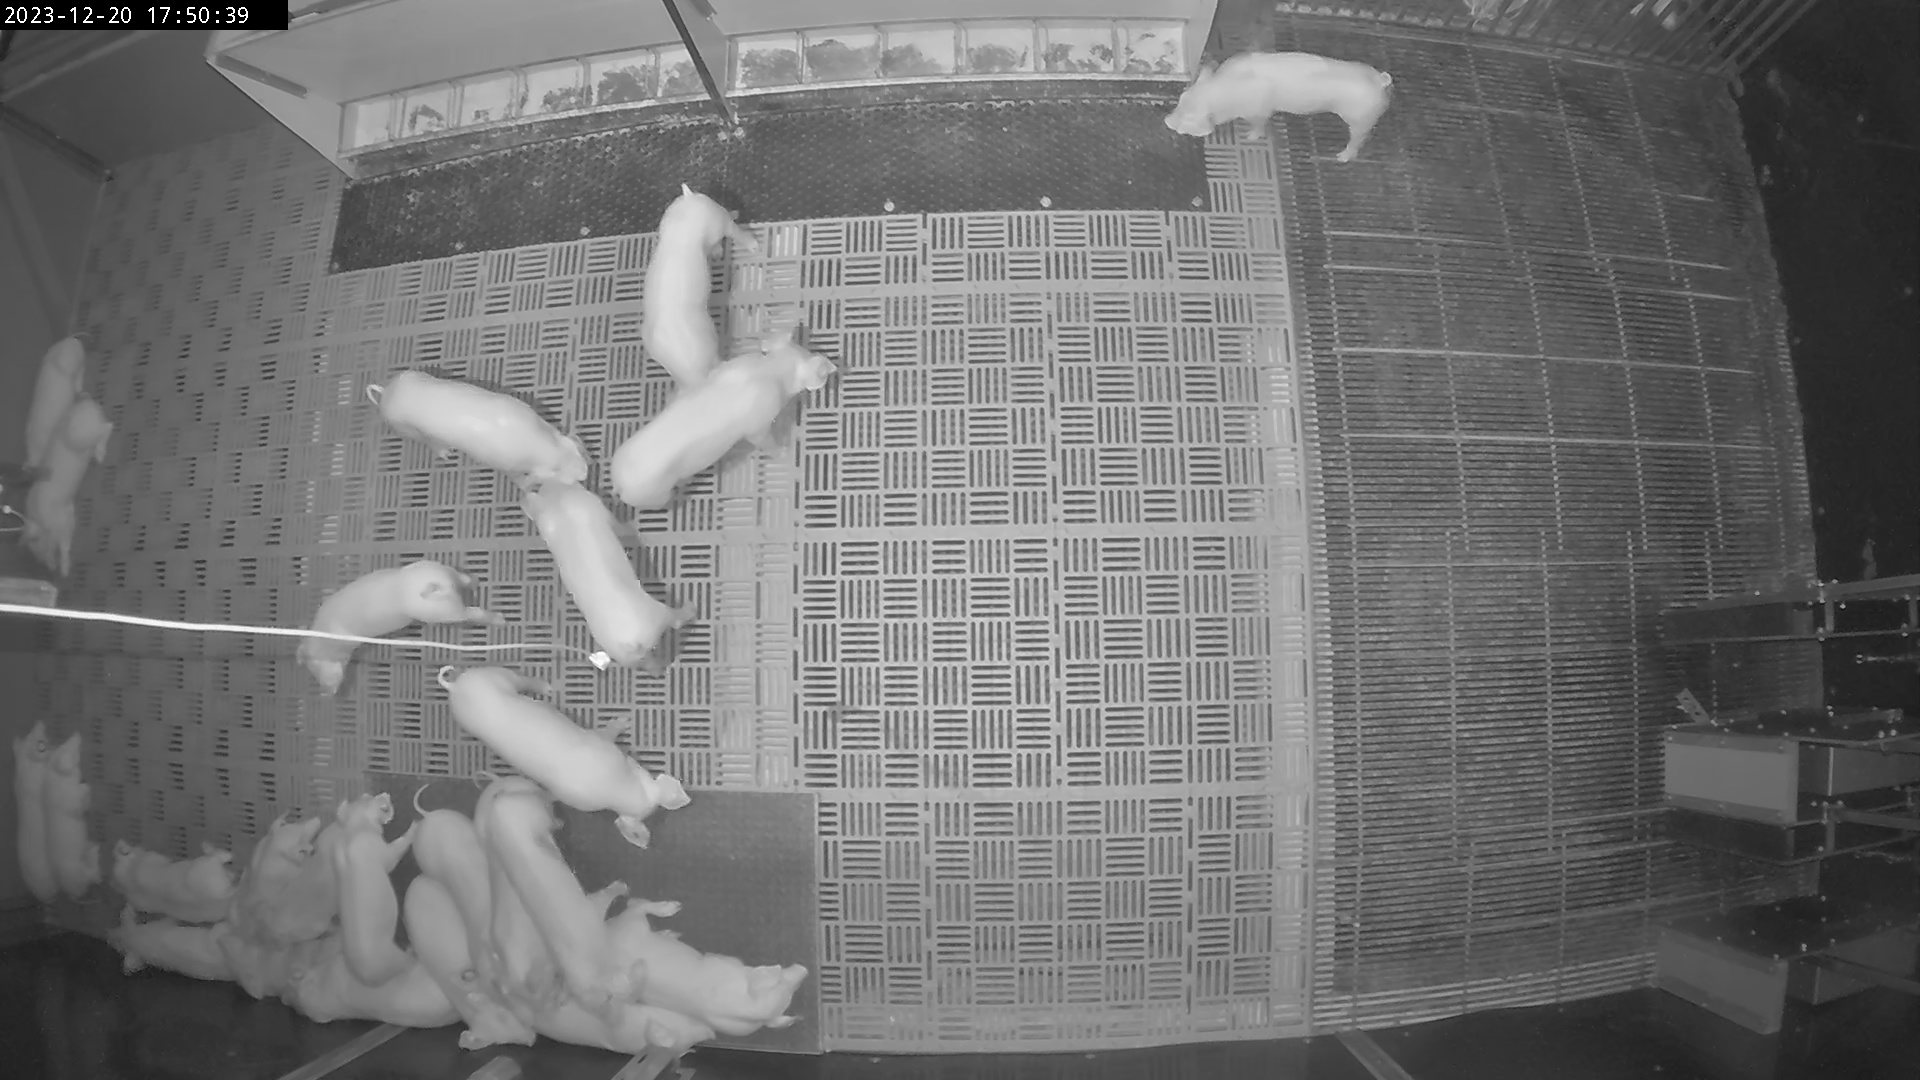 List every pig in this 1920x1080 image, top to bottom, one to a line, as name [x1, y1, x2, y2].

pig [1162, 49, 1392, 161]
pig [641, 181, 761, 406]
pig [613, 317, 838, 510]
pig [17, 330, 89, 474]
pig [365, 369, 588, 490]
pig [18, 394, 114, 575]
pig [519, 476, 698, 675]
pig [298, 559, 505, 697]
pig [434, 665, 691, 850]
pig [15, 720, 58, 908]
pig [46, 732, 102, 907]
pig [471, 771, 573, 1024]
pig [410, 785, 537, 1030]
pig [489, 789, 648, 1028]
pig [330, 791, 413, 985]
pig [223, 811, 321, 942]
pig [246, 819, 341, 953]
pig [109, 839, 237, 922]
pig [403, 870, 535, 1051]
pig [604, 899, 807, 1038]
pig [106, 906, 233, 993]
pig [213, 923, 342, 1001]
pig [281, 952, 461, 1029]
pig [533, 998, 715, 1060]